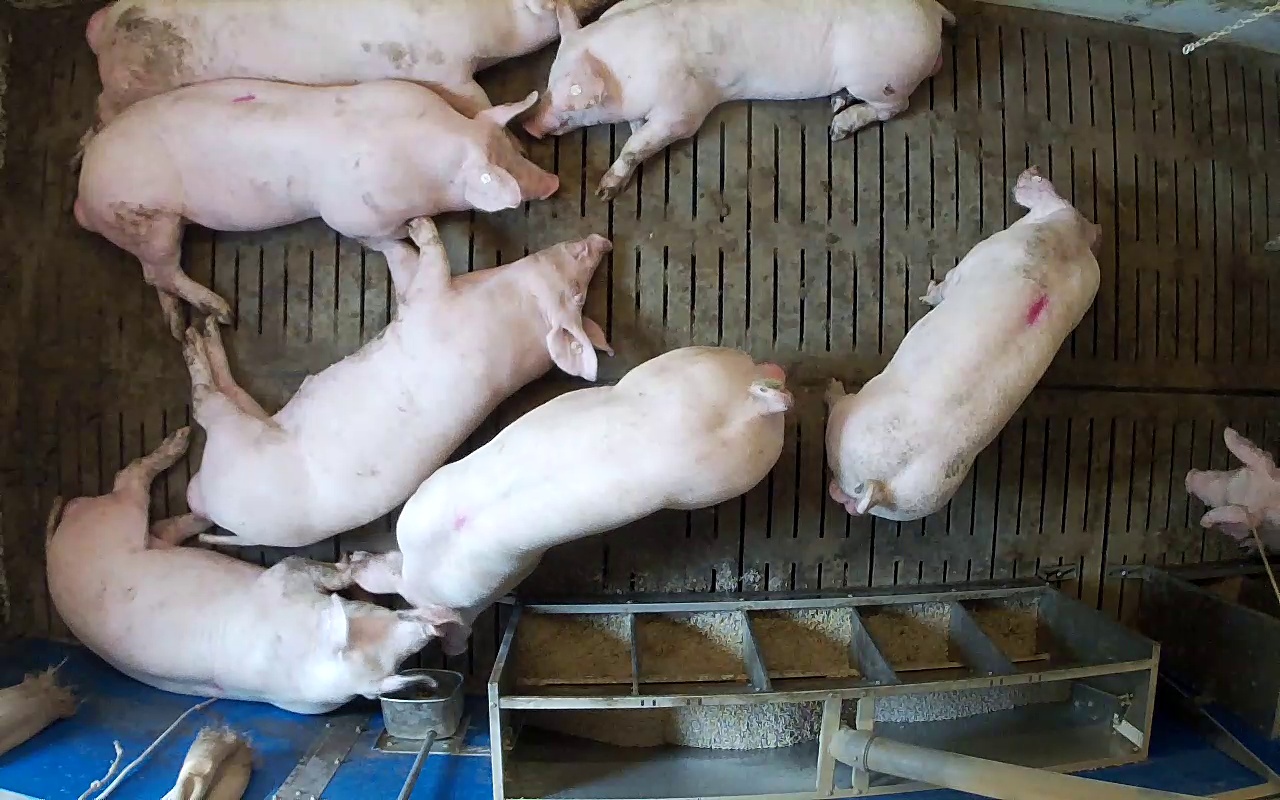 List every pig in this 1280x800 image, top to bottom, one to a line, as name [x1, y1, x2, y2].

pig [69, 0, 607, 170]
pig [518, 0, 959, 205]
pig [72, 83, 563, 345]
pig [823, 165, 1106, 522]
pig [181, 219, 615, 547]
pig [351, 342, 793, 656]
pig [1185, 423, 1279, 558]
pig [44, 426, 447, 714]